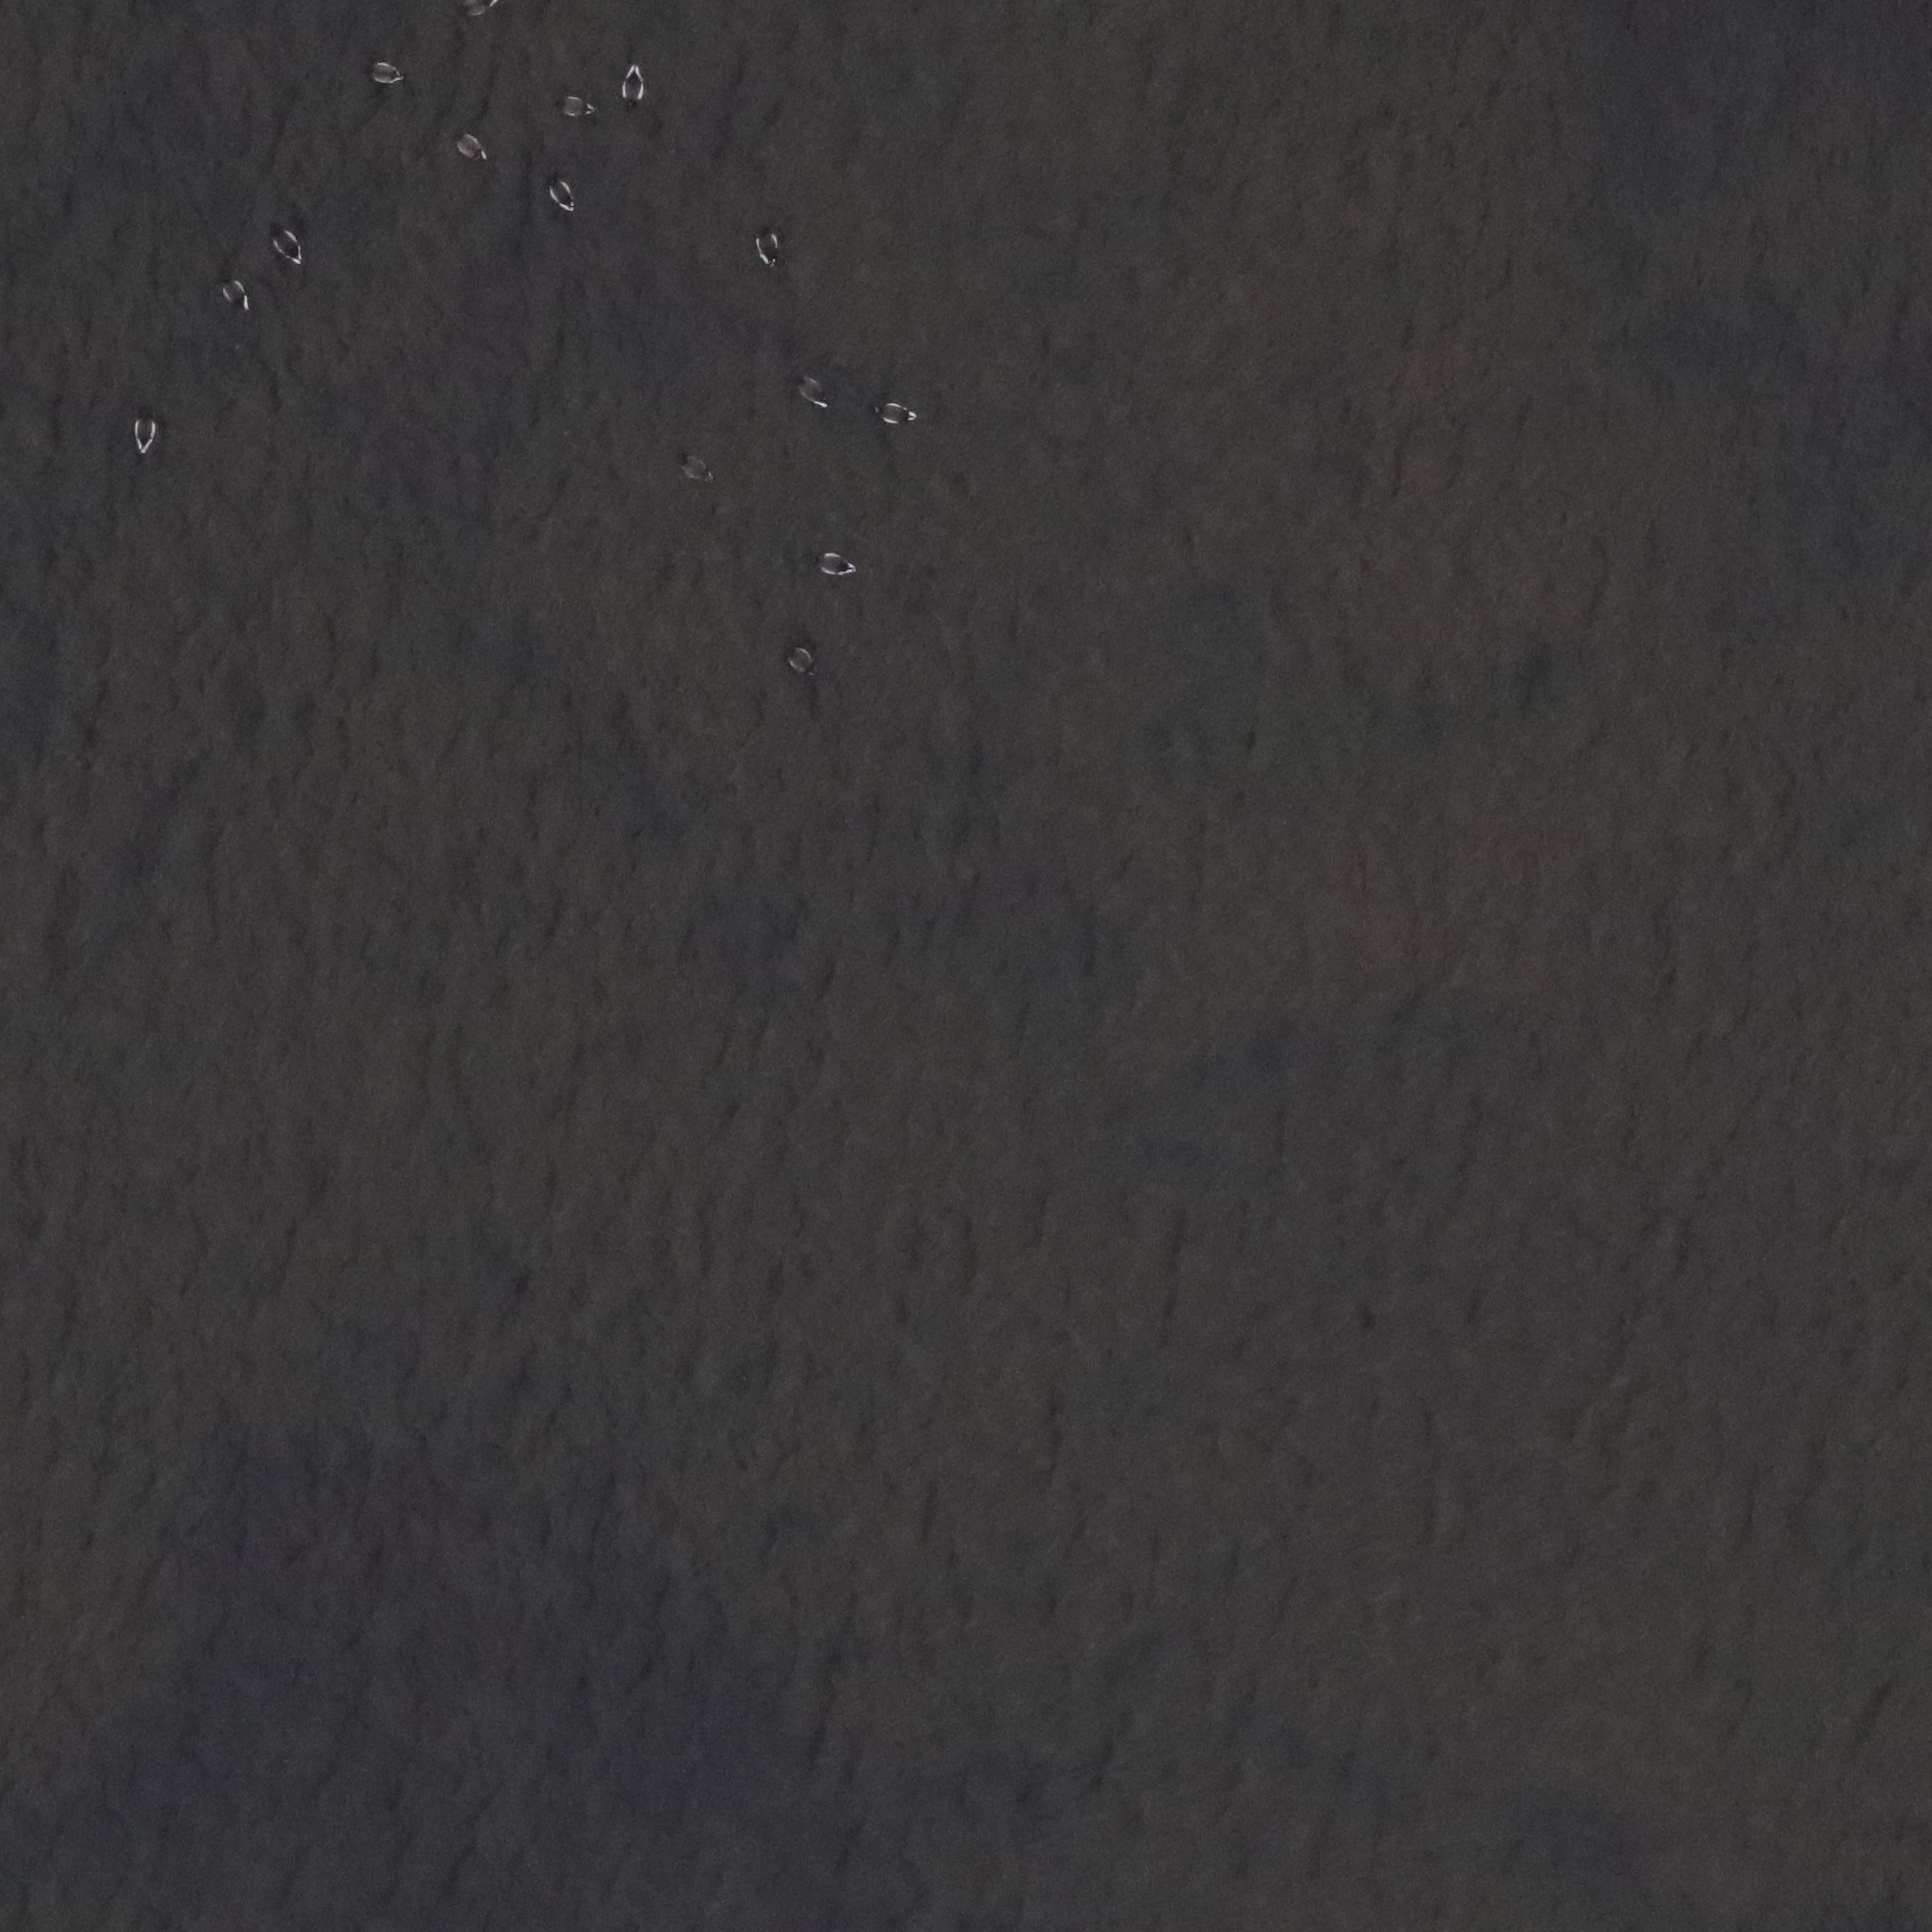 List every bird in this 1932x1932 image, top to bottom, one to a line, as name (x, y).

brant (480, 8)
brant (385, 74)
brant (632, 91)
brant (576, 107)
brant (471, 144)
brant (563, 195)
brant (287, 244)
brant (768, 246)
brant (235, 291)
brant (812, 390)
brant (894, 413)
brant (146, 431)
brant (692, 468)
brant (834, 564)
brant (803, 661)